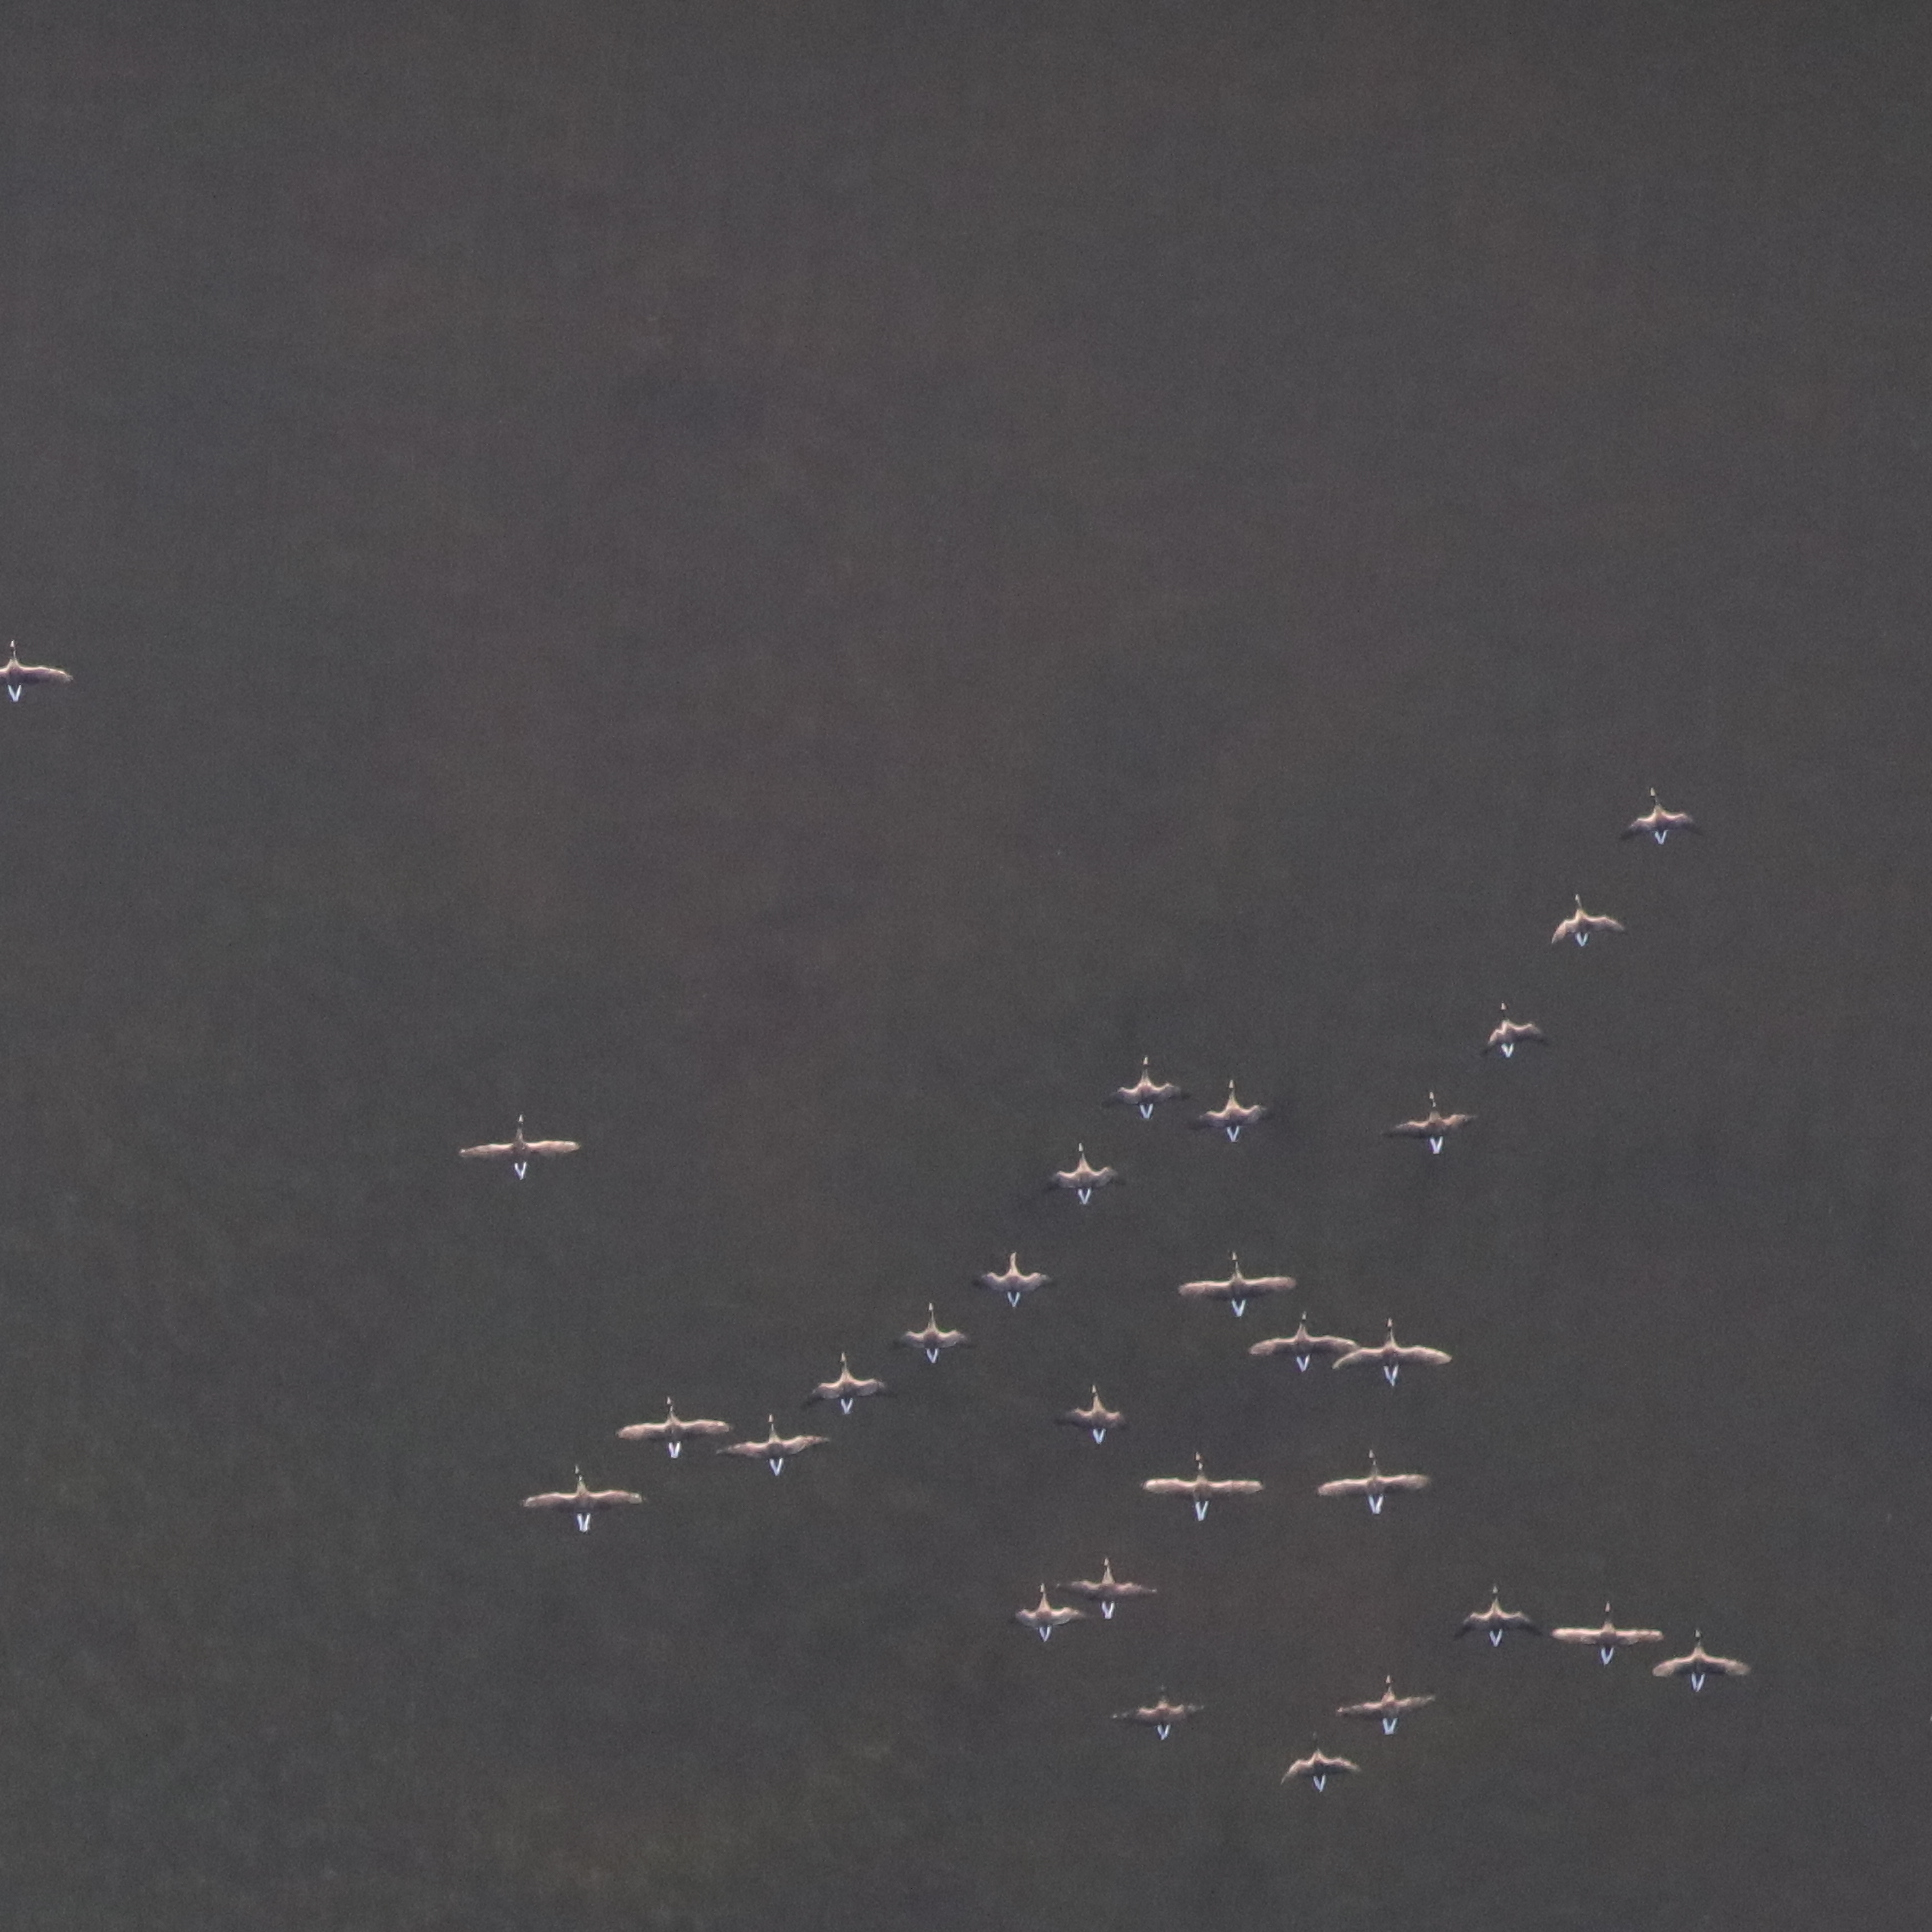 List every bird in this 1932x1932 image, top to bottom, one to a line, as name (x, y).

brant (9, 676)
brant (1657, 825)
brant (1589, 926)
brant (1506, 1031)
brant (1151, 1090)
brant (1230, 1114)
brant (1435, 1123)
brant (522, 1148)
brant (1078, 1175)
brant (1013, 1282)
brant (1235, 1285)
brant (931, 1341)
brant (1305, 1344)
brant (1388, 1358)
brant (842, 1388)
brant (1097, 1417)
brant (671, 1435)
brant (775, 1449)
brant (1375, 1490)
brant (1203, 1491)
brant (580, 1510)
brant (1114, 1590)
brant (1045, 1618)
brant (1495, 1621)
brant (1611, 1634)
brant (1700, 1667)
brant (1388, 1706)
brant (1161, 1716)
brant (1316, 1769)